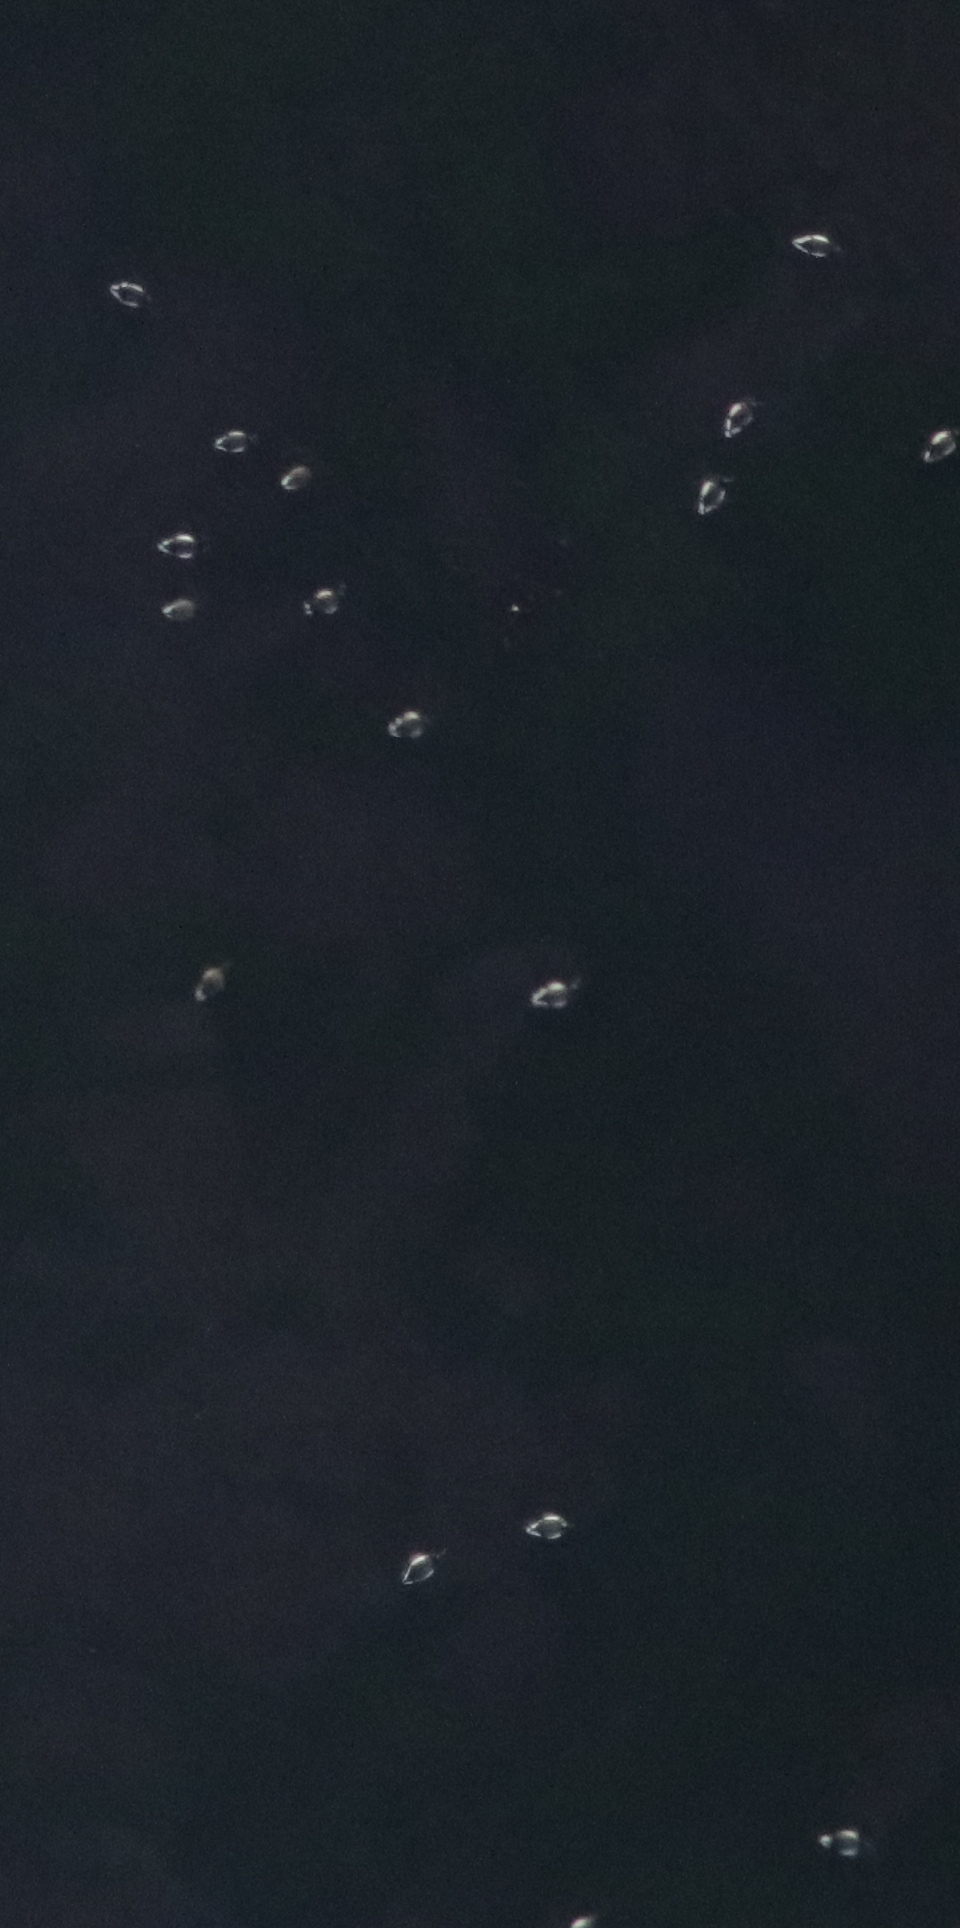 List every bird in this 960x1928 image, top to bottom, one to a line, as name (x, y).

brant (815, 247)
brant (131, 295)
brant (741, 415)
brant (234, 442)
brant (941, 445)
brant (299, 475)
brant (713, 495)
brant (182, 547)
brant (326, 602)
brant (182, 608)
brant (410, 726)
brant (212, 985)
brant (556, 996)
brant (549, 1528)
brant (423, 1569)
brant (843, 1844)